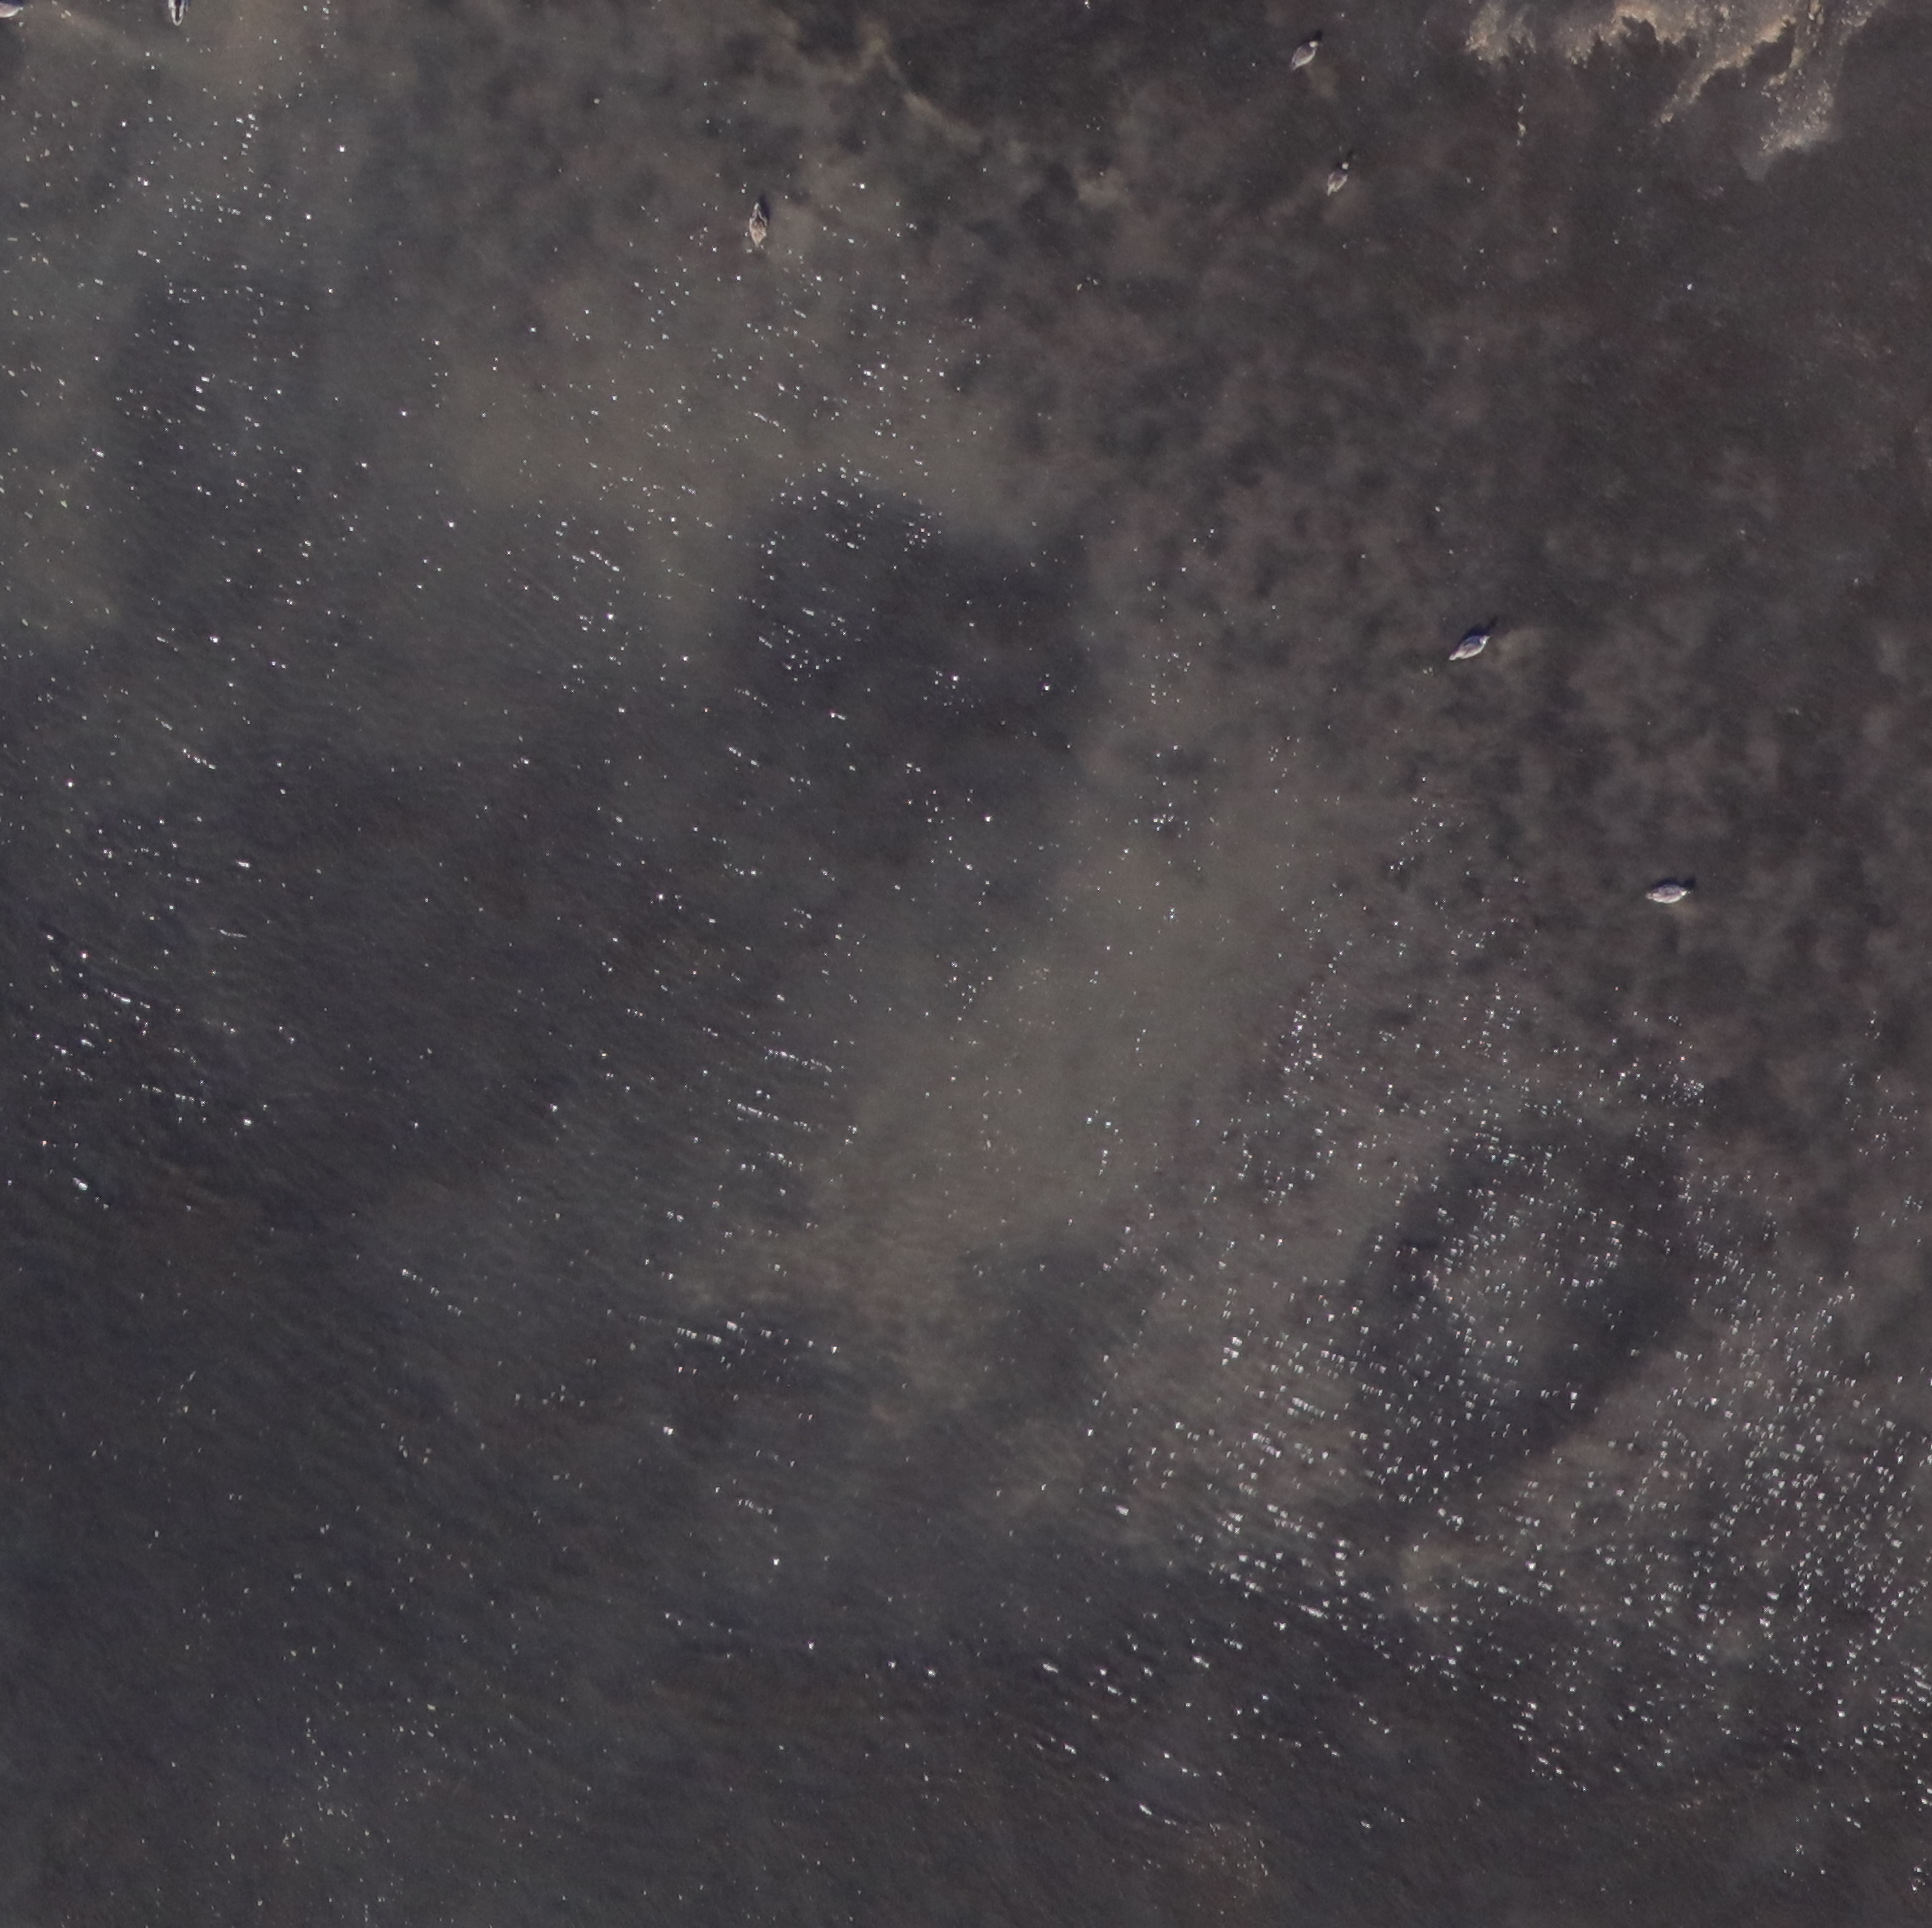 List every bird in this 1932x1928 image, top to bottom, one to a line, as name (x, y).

other bird (11, 11)
other bird (1308, 55)
other bird (1339, 178)
other bird (755, 223)
other bird (1468, 646)
other bird (1670, 889)